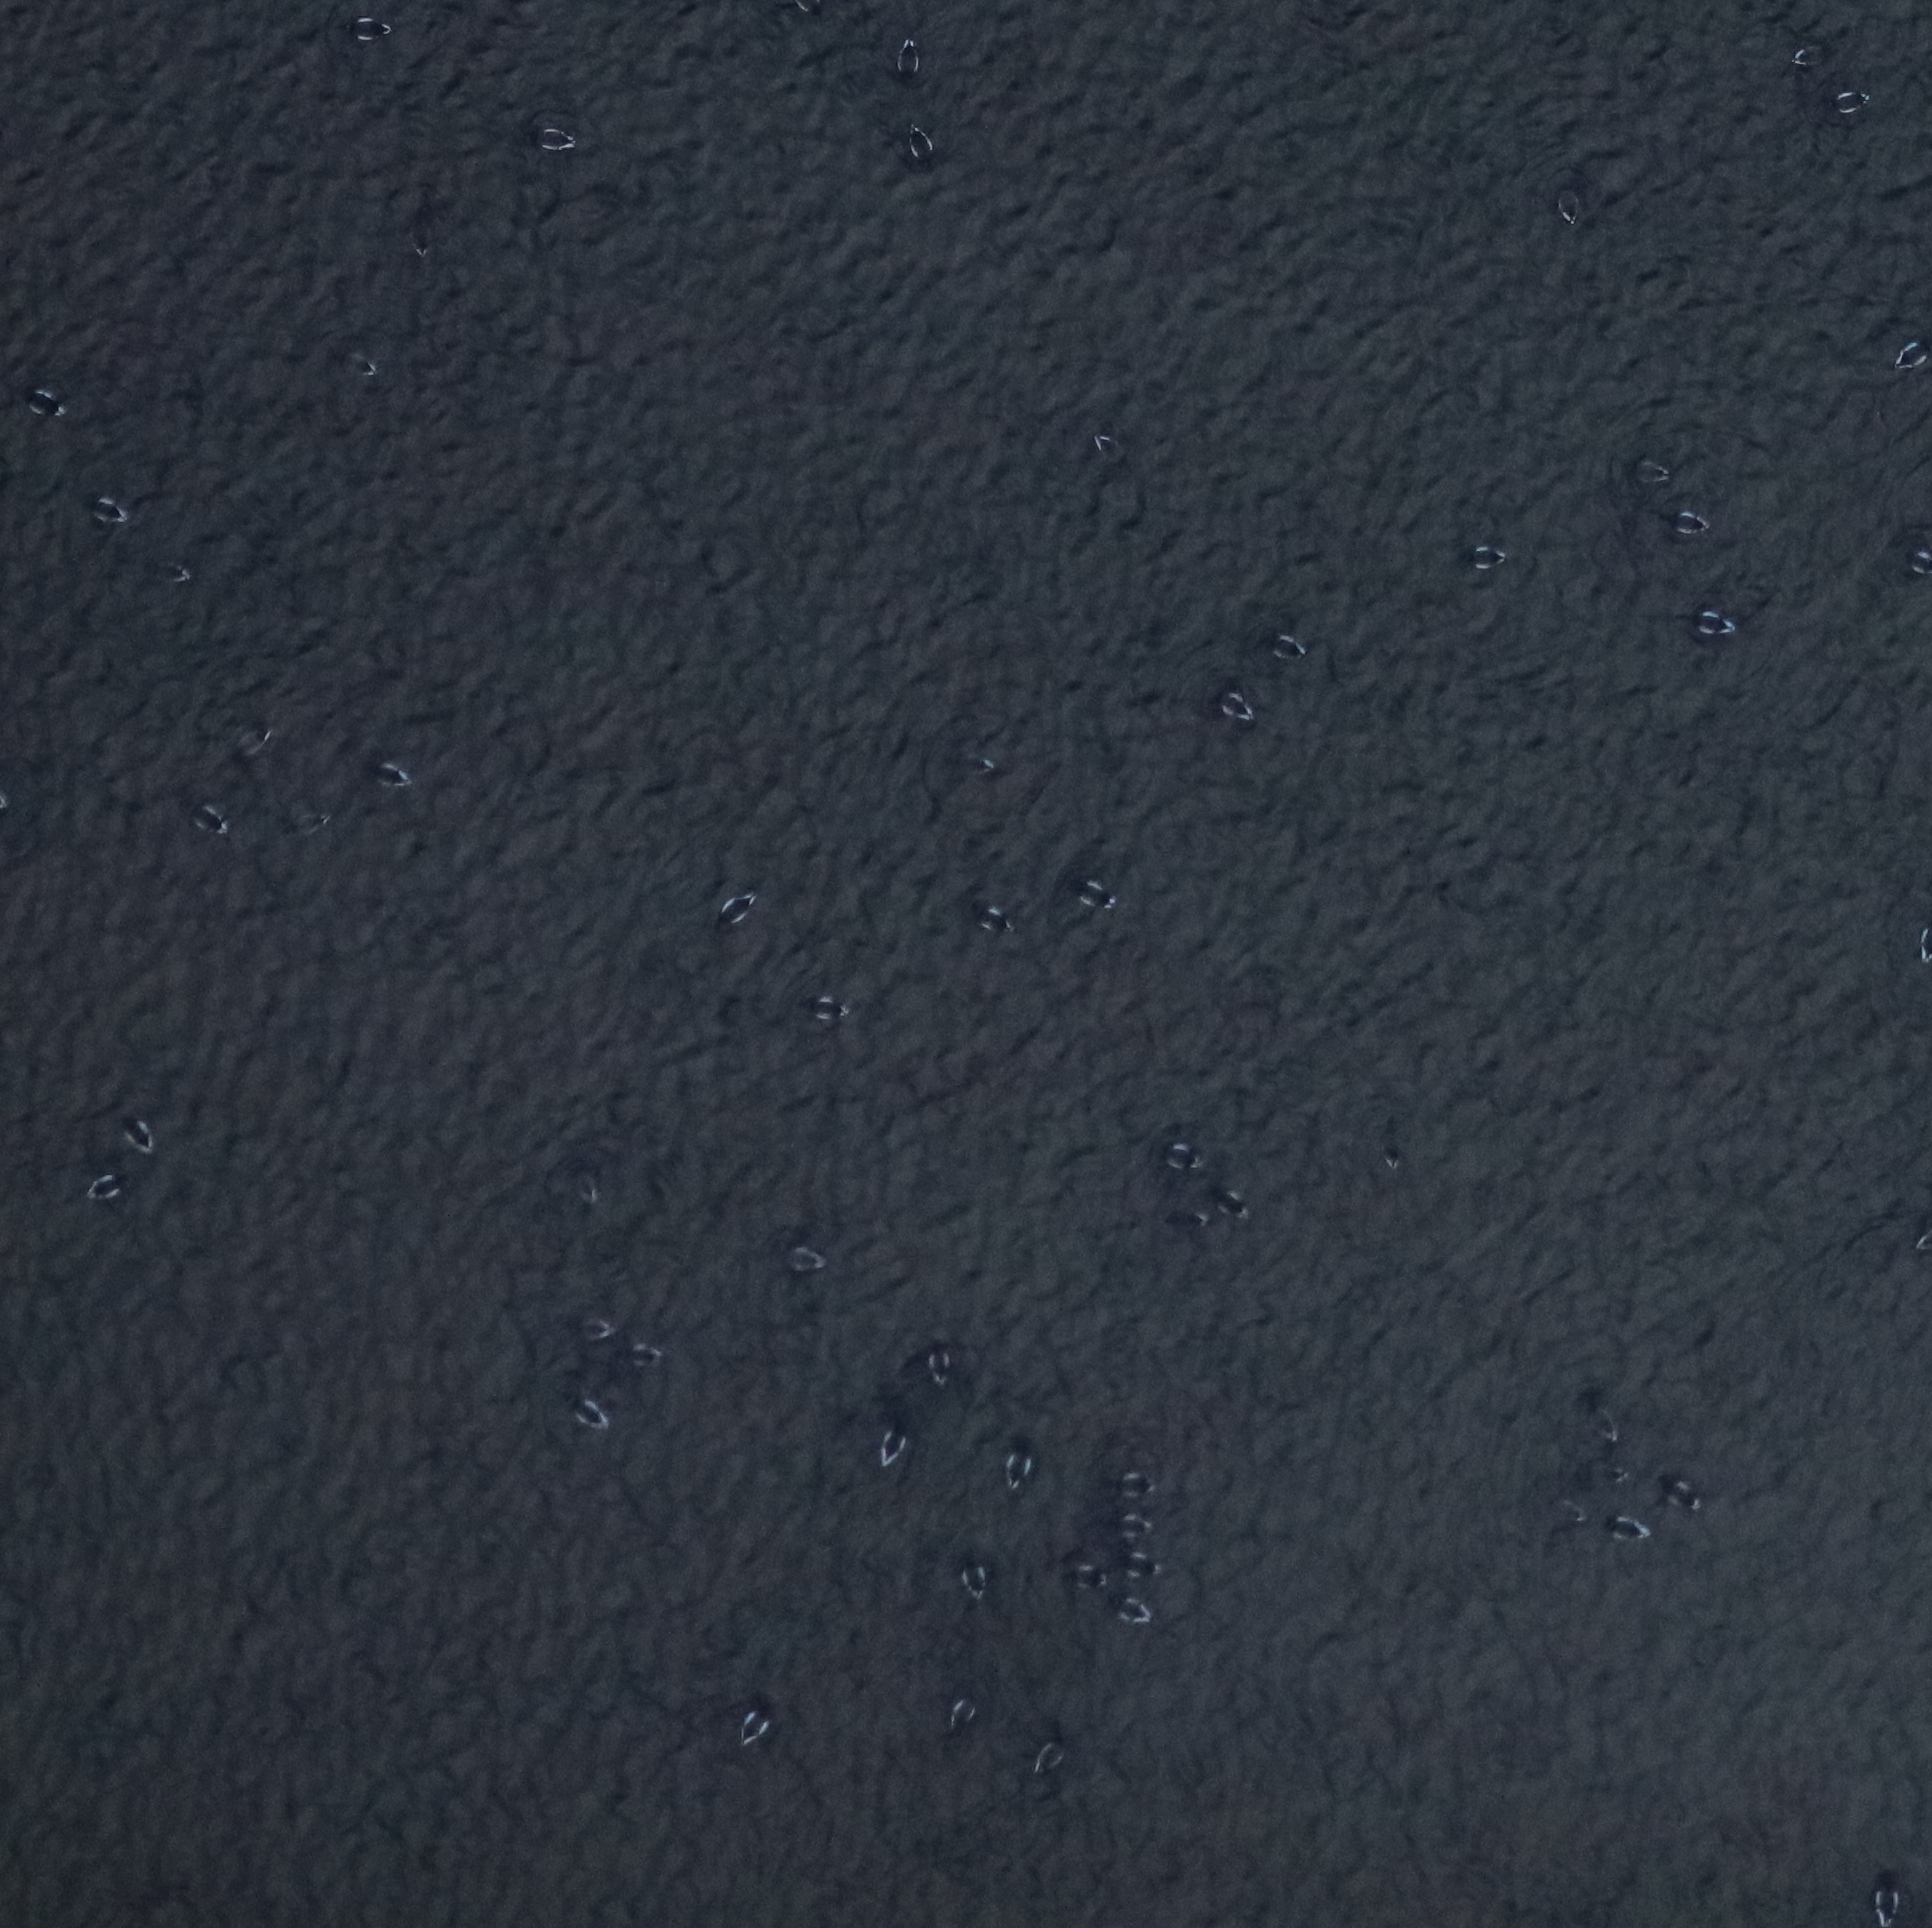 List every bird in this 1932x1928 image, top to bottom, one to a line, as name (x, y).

brant (367, 30)
brant (1809, 54)
brant (908, 60)
brant (1849, 101)
brant (553, 136)
brant (921, 144)
brant (1565, 208)
brant (421, 239)
brant (1912, 356)
brant (362, 364)
brant (44, 403)
brant (1111, 447)
brant (1650, 470)
brant (107, 513)
brant (1689, 524)
brant (1486, 559)
brant (1924, 562)
brant (171, 569)
brant (1710, 626)
brant (1286, 648)
brant (1235, 706)
brant (250, 740)
brant (974, 766)
brant (389, 775)
brant (207, 818)
brant (308, 821)
brant (1095, 897)
brant (735, 909)
brant (994, 916)
brant (1931, 941)
brant (828, 1006)
brant (138, 1135)
brant (1395, 1149)
brant (1179, 1159)
brant (585, 1185)
brant (108, 1189)
brant (1232, 1205)
brant (807, 1259)
brant (597, 1327)
brant (640, 1353)
brant (939, 1363)
brant (587, 1413)
brant (1605, 1424)
brant (892, 1446)
brant (1017, 1467)
brant (1606, 1471)
brant (1137, 1483)
brant (1678, 1492)
brant (1135, 1527)
brant (1627, 1528)
brant (1137, 1567)
brant (1088, 1576)
brant (972, 1580)
brant (1133, 1609)
brant (962, 1716)
brant (754, 1725)
brant (1049, 1757)
brant (1885, 1902)